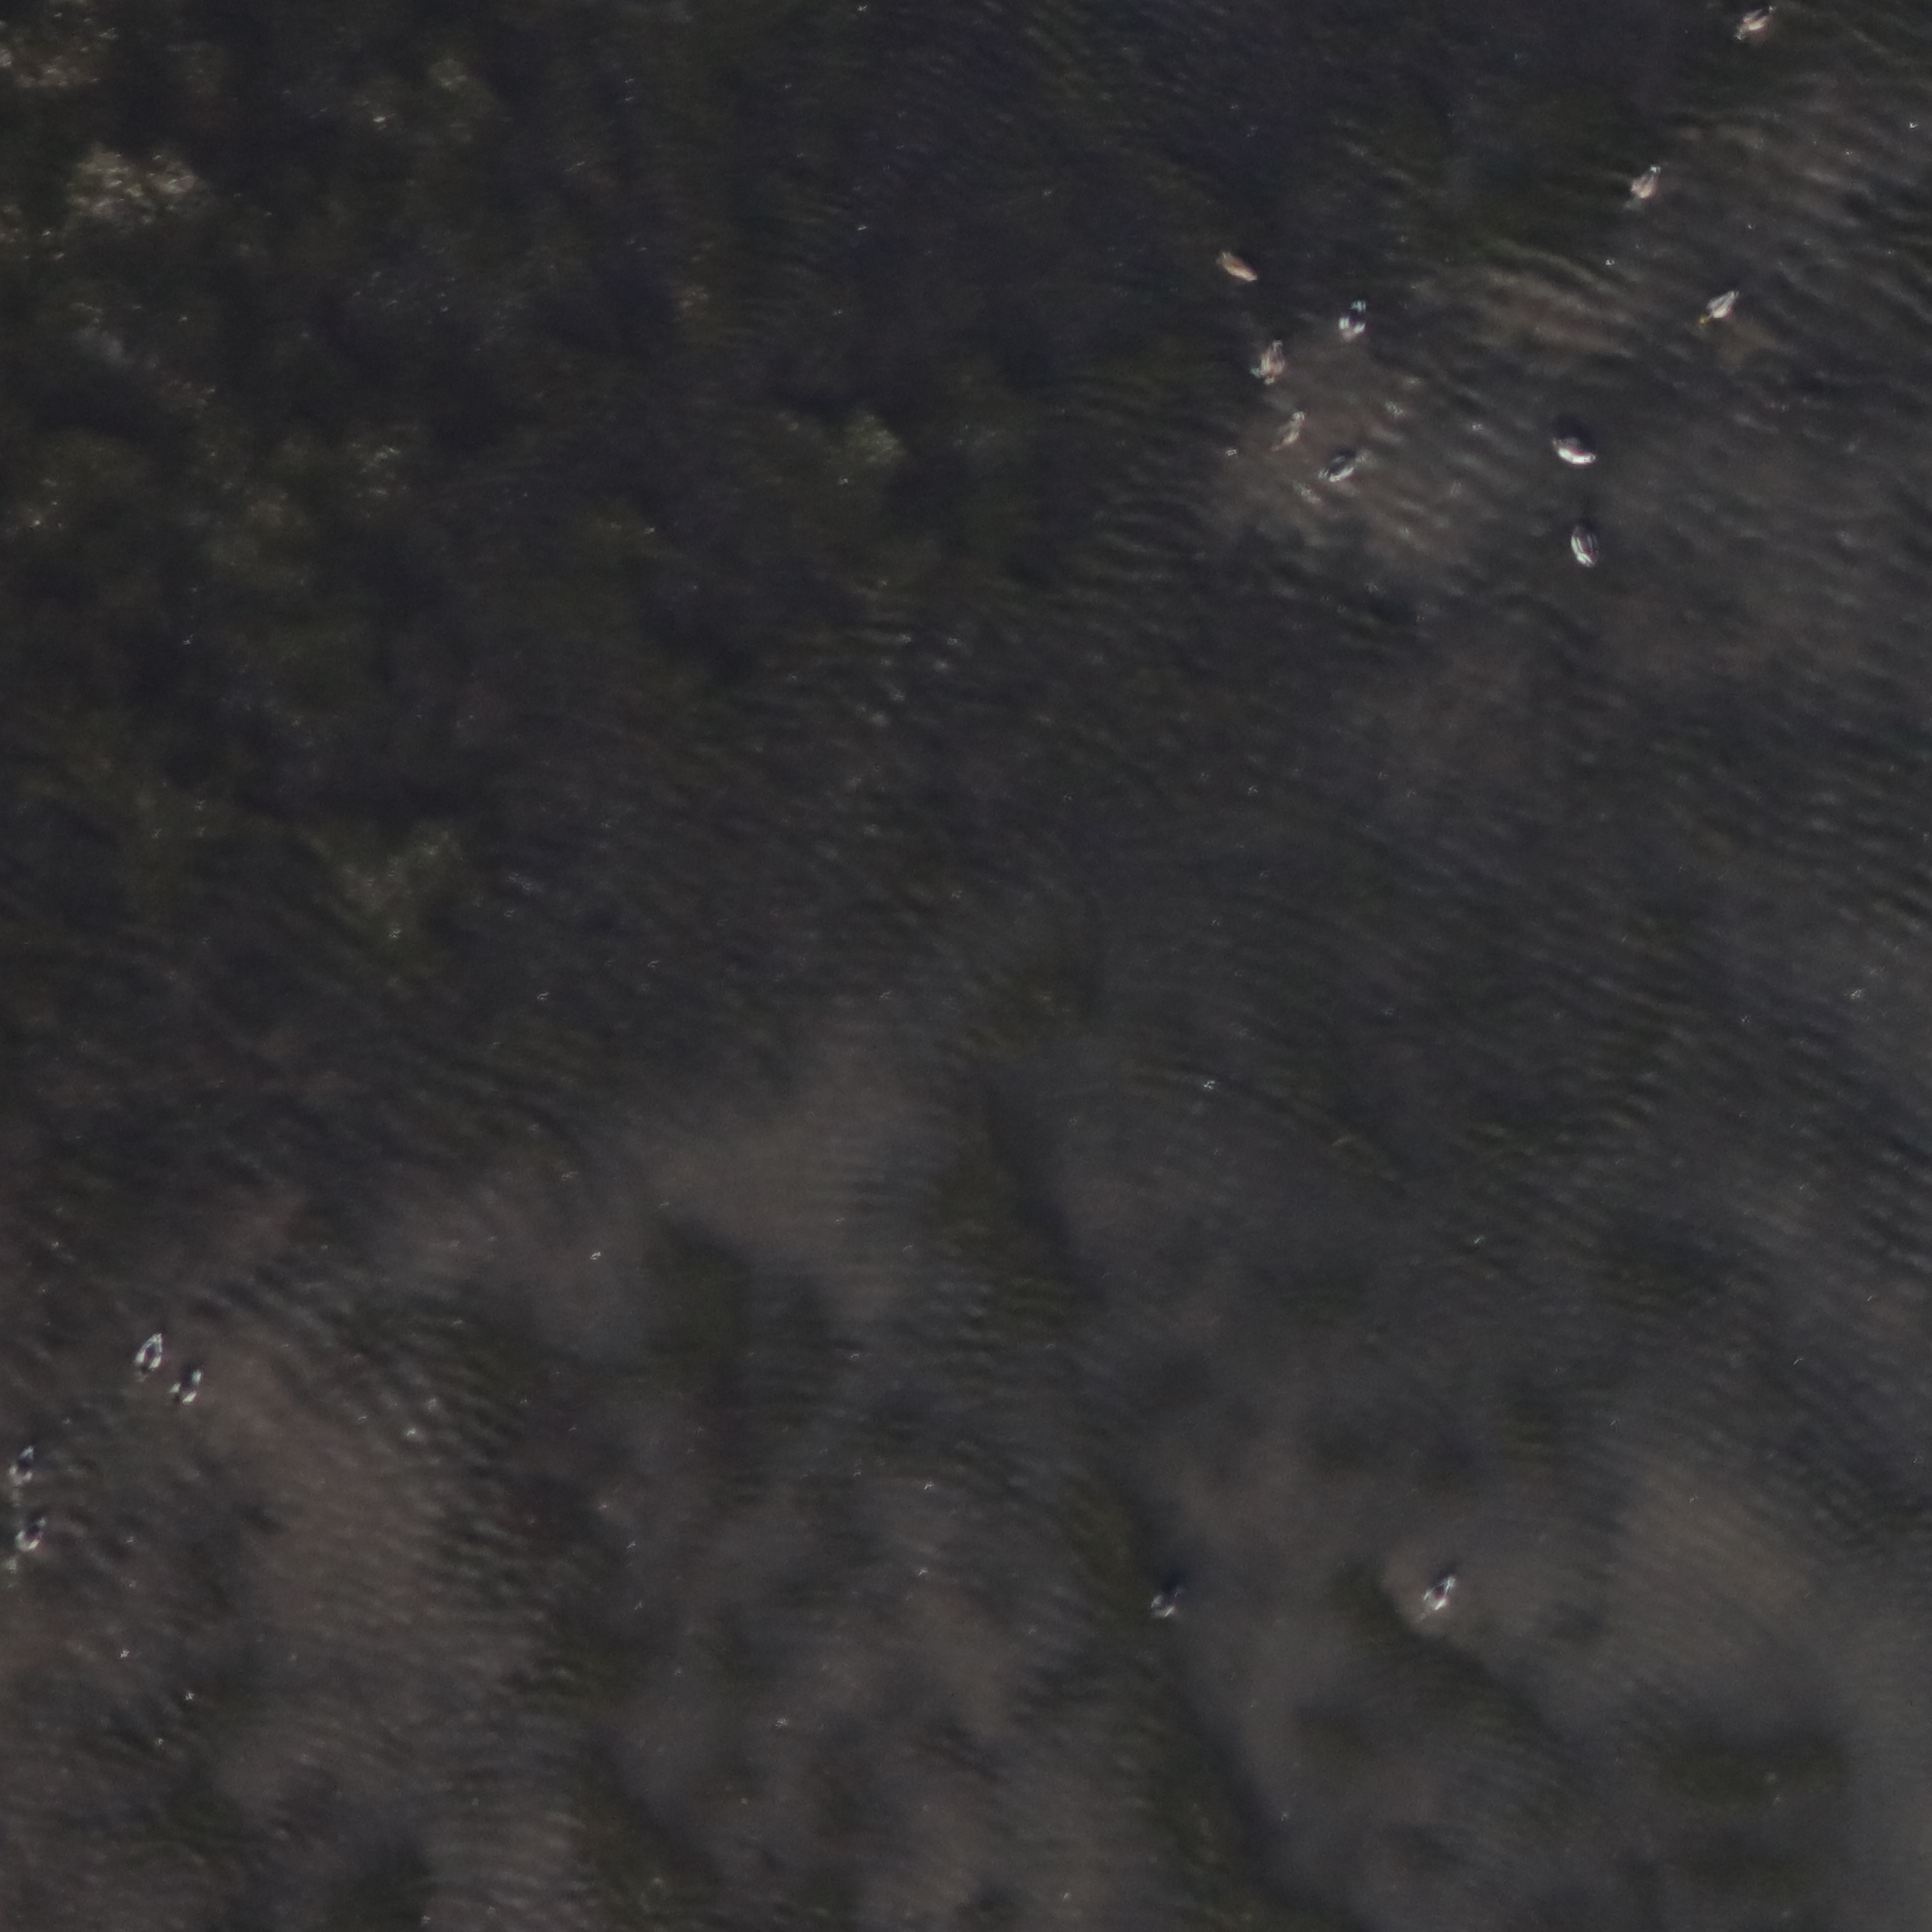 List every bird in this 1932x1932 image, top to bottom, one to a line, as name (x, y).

other bird (1759, 20)
other bird (1643, 176)
other bird (1237, 261)
other bird (1728, 307)
brant (1352, 324)
other bird (1274, 357)
other bird (1285, 421)
brant (1577, 452)
brant (1340, 459)
brant (1582, 541)
brant (149, 1360)
brant (182, 1388)
brant (23, 1467)
brant (33, 1536)
brant (1431, 1594)
brant (1162, 1600)